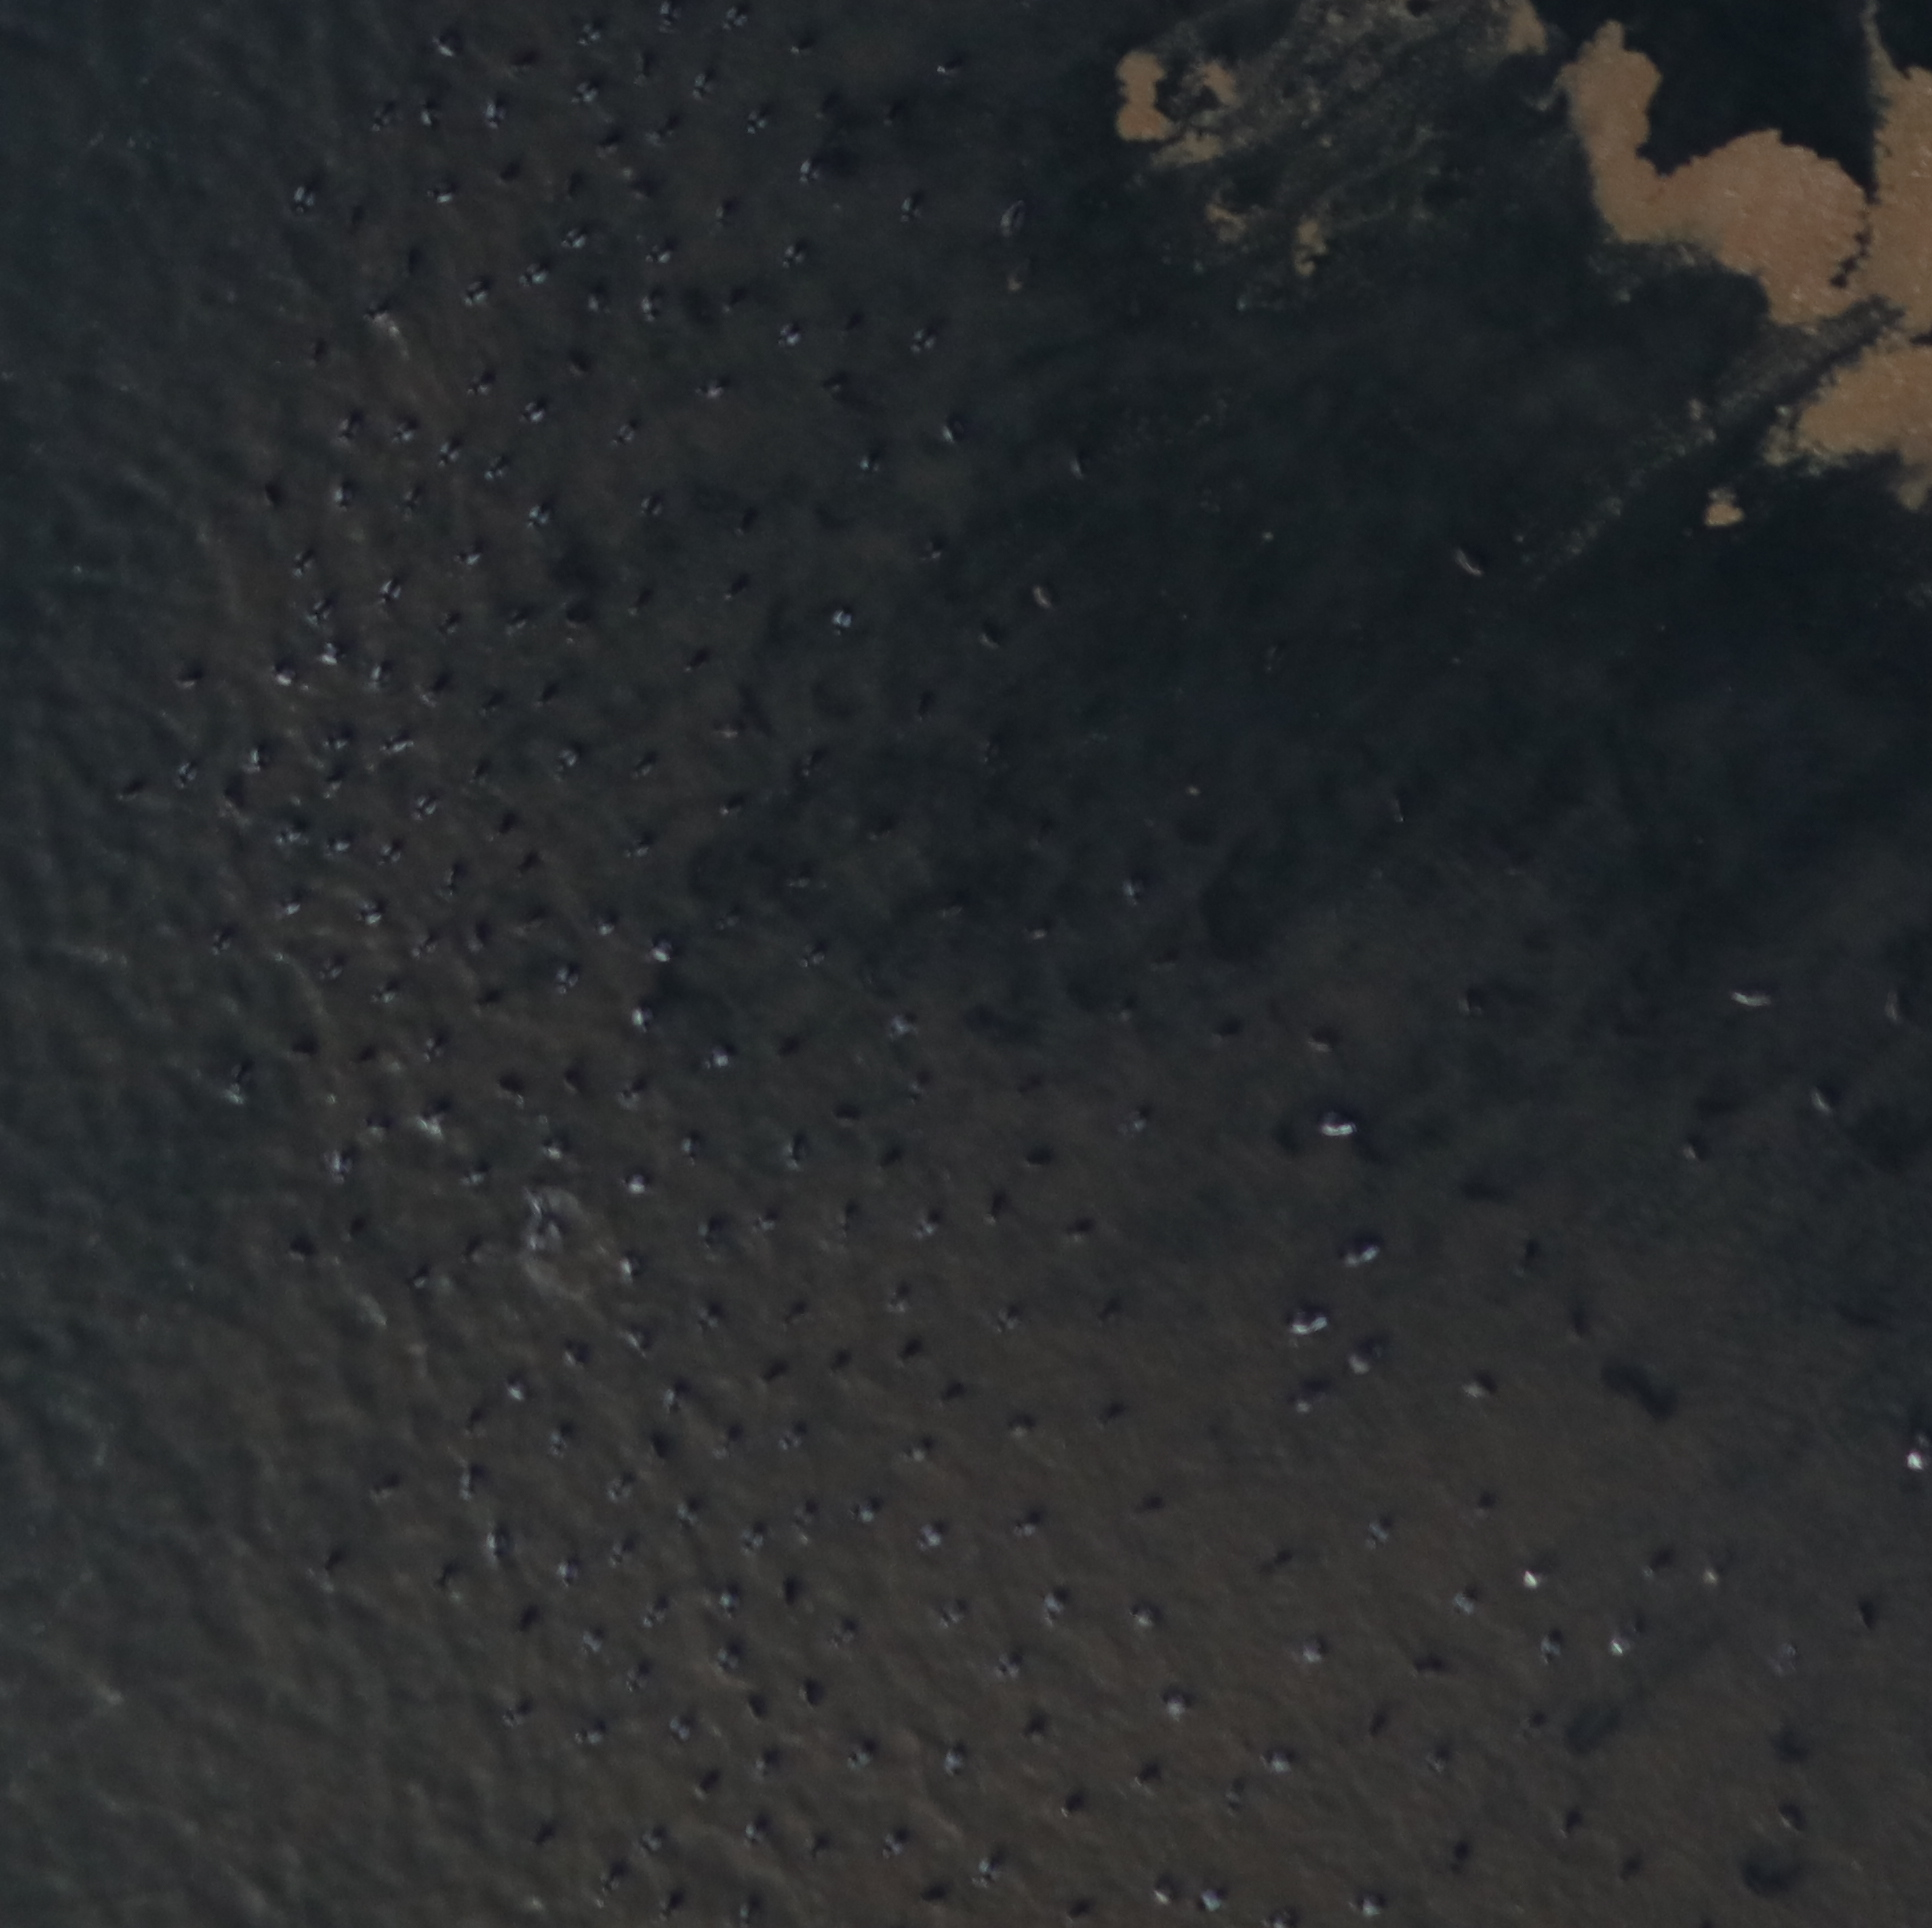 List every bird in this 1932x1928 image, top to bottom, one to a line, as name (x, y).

brant (677, 13)
brant (725, 17)
brant (588, 34)
brant (802, 43)
brant (442, 52)
brant (527, 62)
brant (937, 64)
brant (642, 66)
brant (706, 82)
brant (587, 94)
brant (394, 110)
brant (490, 110)
brant (828, 113)
brant (430, 114)
brant (763, 115)
brant (890, 121)
brant (663, 132)
brant (613, 137)
brant (506, 173)
brant (813, 177)
brant (445, 189)
brant (648, 191)
brant (572, 199)
brant (300, 203)
brant (914, 206)
brant (355, 213)
brant (1009, 220)
brant (720, 222)
brant (579, 249)
brant (656, 250)
brant (798, 250)
brant (413, 255)
brant (1022, 274)
brant (532, 275)
brant (467, 292)
brant (604, 300)
brant (729, 306)
brant (376, 309)
brant (654, 310)
brant (844, 323)
brant (791, 336)
brant (928, 343)
brant (321, 353)
brant (576, 369)
brant (482, 381)
brant (832, 385)
brant (709, 392)
brant (532, 413)
brant (954, 423)
brant (347, 424)
brant (404, 432)
brant (623, 432)
brant (451, 453)
brant (874, 465)
brant (501, 466)
brant (1081, 467)
brant (342, 490)
brant (269, 493)
brant (405, 500)
brant (539, 518)
brant (654, 518)
brant (746, 525)
brant (933, 547)
brant (457, 553)
brant (302, 555)
brant (1473, 568)
brant (392, 596)
brant (1044, 596)
brant (738, 597)
brant (634, 603)
brant (319, 607)
brant (841, 618)
brant (571, 619)
brant (449, 621)
brant (514, 621)
brant (986, 641)
brant (332, 658)
brant (274, 671)
brant (689, 671)
brant (382, 673)
brant (191, 674)
brant (425, 688)
brant (544, 688)
brant (485, 704)
brant (917, 707)
brant (728, 733)
brant (395, 739)
brant (331, 746)
brant (992, 752)
brant (253, 759)
brant (564, 759)
brant (640, 764)
brant (808, 767)
brant (480, 771)
brant (191, 778)
brant (335, 785)
brant (132, 790)
brant (233, 796)
brant (427, 799)
brant (725, 812)
brant (875, 822)
brant (501, 829)
brant (298, 836)
brant (340, 842)
brant (640, 843)
brant (393, 854)
brant (520, 868)
brant (797, 879)
brant (452, 886)
brant (1135, 892)
brant (287, 907)
brant (959, 907)
brant (371, 914)
brant (725, 920)
brant (605, 928)
brant (1038, 933)
brant (221, 941)
brant (475, 941)
brant (433, 942)
brant (666, 947)
brant (812, 963)
brant (1165, 964)
brant (331, 968)
brant (568, 976)
brant (381, 994)
brant (1758, 997)
brant (486, 1002)
brant (1471, 1002)
brant (1128, 1010)
brant (1900, 1014)
brant (645, 1018)
brant (1225, 1030)
brant (901, 1036)
brant (1319, 1044)
brant (428, 1047)
brant (782, 1047)
brant (369, 1051)
brant (716, 1055)
brant (302, 1057)
brant (573, 1076)
brant (239, 1079)
brant (921, 1087)
brant (1829, 1092)
brant (632, 1093)
brant (510, 1094)
brant (853, 1115)
brant (433, 1120)
brant (377, 1121)
brant (1130, 1127)
brant (1339, 1127)
brant (694, 1148)
brant (563, 1149)
brant (799, 1152)
brant (1690, 1153)
brant (885, 1163)
brant (1032, 1163)
brant (340, 1166)
brant (480, 1180)
brant (643, 1191)
brant (846, 1208)
brant (993, 1213)
brant (933, 1216)
brant (764, 1220)
brant (343, 1231)
brant (712, 1231)
brant (1077, 1232)
brant (473, 1250)
brant (297, 1255)
brant (1356, 1258)
brant (630, 1272)
brant (417, 1281)
brant (901, 1301)
brant (1114, 1308)
brant (788, 1311)
brant (1007, 1315)
brant (708, 1317)
brant (1302, 1325)
brant (639, 1342)
brant (907, 1350)
brant (1365, 1354)
brant (575, 1356)
brant (838, 1362)
brant (770, 1372)
brant (954, 1389)
brant (1470, 1389)
brant (517, 1393)
brant (673, 1400)
brant (1303, 1400)
brant (1107, 1414)
brant (468, 1427)
brant (1022, 1427)
brant (794, 1436)
brant (659, 1445)
brant (551, 1446)
brant (726, 1446)
brant (913, 1451)
brant (1920, 1455)
brant (473, 1481)
brant (380, 1487)
brant (623, 1493)
brant (800, 1504)
brant (1148, 1504)
brant (1487, 1509)
brant (866, 1511)
brant (690, 1517)
brant (1026, 1523)
brant (1383, 1528)
brant (926, 1532)
brant (502, 1544)
brant (760, 1545)
brant (620, 1551)
brant (1286, 1556)
brant (570, 1570)
brant (323, 1572)
brant (1656, 1574)
brant (1530, 1576)
brant (445, 1578)
brant (785, 1588)
brant (722, 1597)
brant (1472, 1599)
brant (1053, 1607)
brant (1147, 1613)
brant (954, 1614)
brant (655, 1615)
brant (1866, 1619)
brant (523, 1621)
brant (844, 1633)
brant (1612, 1638)
brant (1549, 1643)
brant (595, 1646)
brant (1318, 1657)
brant (1771, 1658)
brant (1014, 1660)
brant (1429, 1667)
brant (731, 1669)
brant (648, 1671)
brant (810, 1694)
brant (1175, 1704)
brant (751, 1708)
brant (520, 1712)
brant (673, 1725)
brant (1371, 1726)
brant (1533, 1727)
brant (1041, 1729)
brant (590, 1737)
brant (863, 1753)
brant (1275, 1753)
brant (767, 1765)
brant (960, 1766)
brant (1434, 1767)
brant (698, 1788)
brant (1141, 1788)
brant (1237, 1797)
brant (1068, 1811)
brant (1793, 1824)
brant (545, 1825)
brant (1573, 1829)
brant (754, 1838)
brant (646, 1844)
brant (827, 1845)
brant (898, 1845)
brant (1464, 1858)
brant (1002, 1866)
brant (608, 1881)
brant (938, 1891)
brant (1160, 1894)
brant (1215, 1897)
brant (1374, 1900)
brant (671, 1902)
brant (750, 1903)
brant (1078, 1906)
brant (1278, 1919)